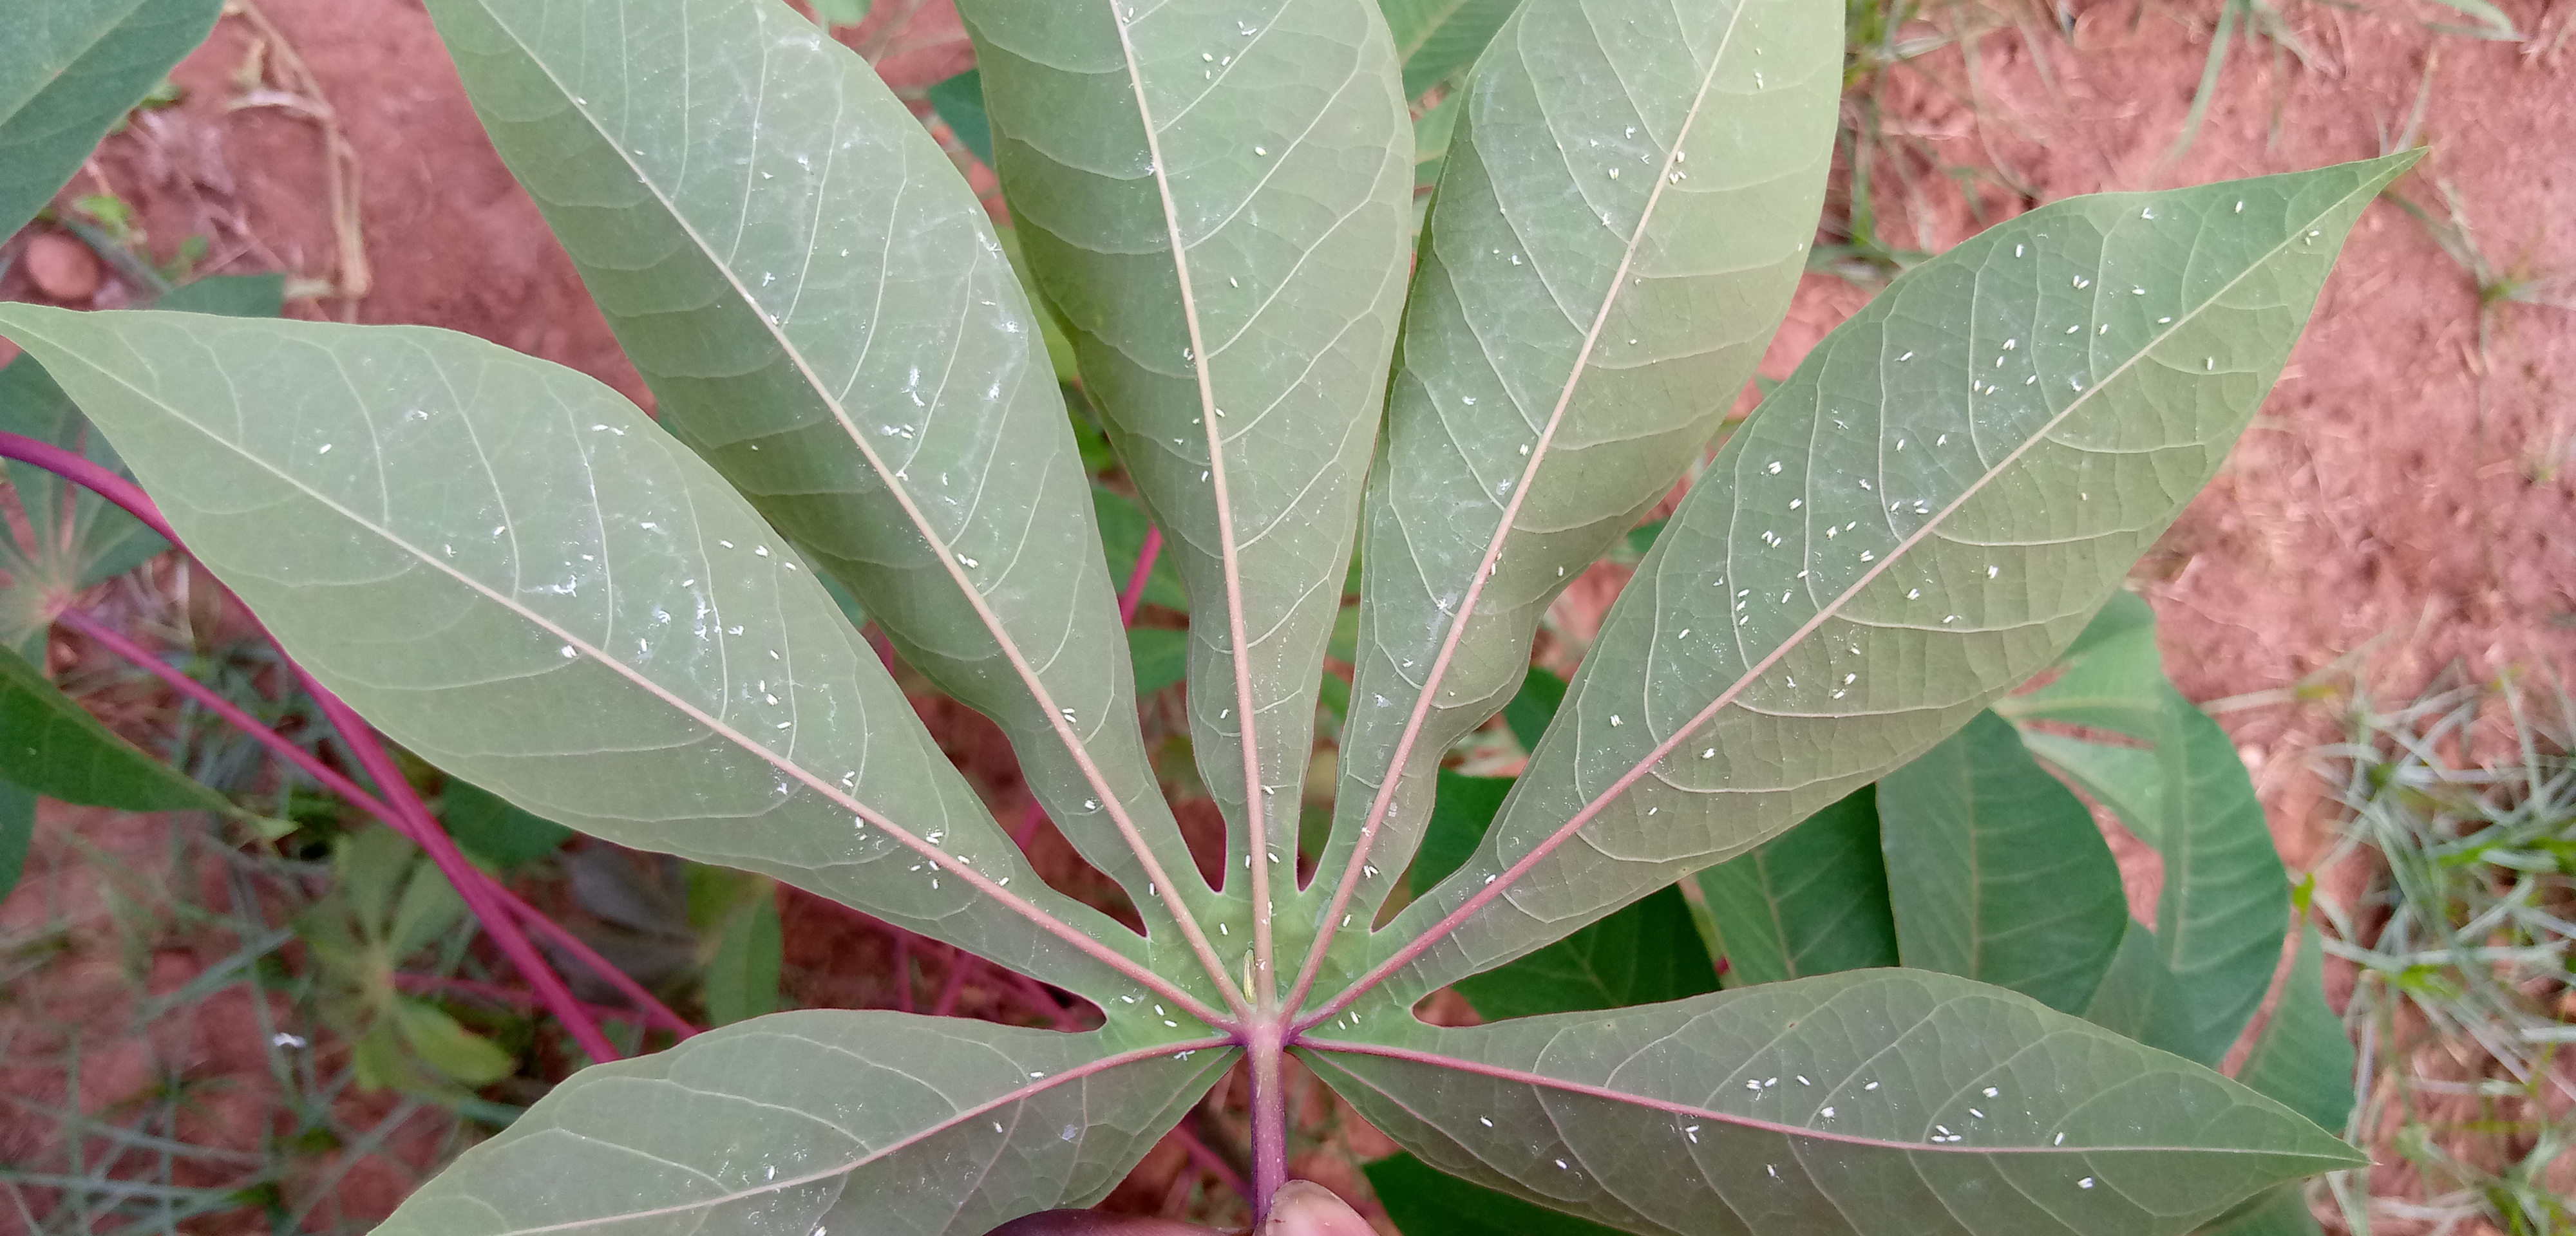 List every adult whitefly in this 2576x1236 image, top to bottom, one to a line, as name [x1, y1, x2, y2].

whitefly [1127, 5, 1135, 17]
whitefly [1121, 15, 1131, 25]
whitefly [1236, 19, 1245, 29]
whitefly [1240, 28, 1260, 37]
whitefly [1753, 46, 1765, 57]
whitefly [1201, 50, 1214, 63]
whitefly [1220, 55, 1231, 67]
whitefly [1204, 68, 1213, 81]
whitefly [1753, 70, 1763, 79]
whitefly [1756, 77, 1766, 91]
whitefly [576, 96, 589, 107]
whitefly [1623, 122, 1640, 141]
whitefly [1588, 137, 1600, 150]
whitefly [1253, 145, 1268, 158]
whitefly [633, 147, 647, 158]
whitefly [1675, 149, 1689, 166]
whitefly [1638, 153, 1653, 168]
whitefly [797, 154, 810, 167]
whitefly [1606, 165, 1625, 180]
whitefly [761, 168, 774, 182]
whitefly [1678, 170, 1690, 182]
whitefly [1667, 171, 1679, 187]
whitefly [2234, 198, 2243, 216]
whitefly [2139, 205, 2157, 221]
whitefly [1600, 211, 1613, 228]
whitefly [2307, 229, 2320, 238]
whitefly [2304, 235, 2313, 248]
whitefly [2014, 242, 2023, 259]
whitefly [838, 244, 851, 258]
whitefly [1492, 247, 1502, 257]
whitefly [1509, 253, 1524, 268]
whitefly [761, 270, 779, 288]
whitefly [2071, 274, 2078, 288]
whitefly [1229, 275, 1240, 288]
whitefly [1633, 276, 1644, 288]
whitefly [2077, 278, 2090, 290]
whitefly [2130, 285, 2146, 297]
whitefly [769, 312, 780, 326]
whitefly [2155, 314, 2172, 324]
whitefly [1005, 318, 1020, 334]
whitefly [2097, 322, 2110, 337]
whitefly [2064, 323, 2081, 335]
whitefly [1627, 336, 1640, 348]
whitefly [2001, 337, 2017, 351]
whitefly [1183, 345, 1196, 360]
whitefly [1899, 351, 1915, 362]
whitefly [1994, 354, 2005, 369]
whitefly [2204, 354, 2215, 371]
whitefly [909, 366, 921, 386]
whitefly [2024, 373, 2037, 386]
whitefly [2068, 377, 2085, 393]
whitefly [1973, 379, 1982, 393]
whitefly [988, 382, 1001, 400]
whitefly [1984, 384, 1998, 398]
whitefly [912, 390, 926, 407]
whitefly [1459, 393, 1477, 407]
whitefly [1214, 405, 1225, 417]
whitefly [416, 407, 430, 421]
whitefly [1191, 415, 1200, 426]
whitefly [591, 420, 609, 433]
whitefly [902, 422, 916, 432]
whitefly [882, 423, 900, 437]
whitefly [613, 425, 626, 437]
whitefly [900, 431, 913, 440]
whitefly [1935, 433, 1947, 447]
whitefly [1172, 436, 1185, 445]
whitefly [1894, 437, 1905, 452]
whitefly [1518, 440, 1531, 457]
whitefly [317, 441, 334, 456]
whitefly [750, 443, 761, 451]
whitefly [1766, 460, 1783, 476]
whitefly [895, 468, 909, 482]
whitefly [1200, 470, 1210, 483]
whitefly [941, 471, 949, 486]
whitefly [1499, 477, 1510, 493]
whitefly [1858, 477, 1873, 491]
whitefly [2078, 491, 2090, 502]
whitefly [1788, 496, 1804, 511]
whitefly [1913, 498, 1926, 507]
whitefly [1889, 500, 1902, 513]
whitefly [1915, 506, 1931, 516]
whitefly [1844, 519, 1857, 532]
whitefly [641, 520, 659, 532]
whitefly [492, 524, 507, 538]
whitefly [1759, 529, 1774, 539]
whitefly [1771, 536, 1782, 550]
whitefly [718, 538, 734, 550]
whitefly [444, 541, 459, 557]
whitefly [754, 543, 770, 557]
whitefly [1859, 547, 1875, 562]
whitefly [956, 551, 967, 565]
whitefly [582, 552, 596, 563]
whitefly [967, 557, 979, 569]
whitefly [783, 560, 797, 572]
whitefly [1490, 562, 1498, 577]
whitefly [1985, 563, 2000, 582]
whitefly [1556, 564, 1566, 578]
whitefly [1796, 568, 1808, 579]
whitefly [551, 574, 578, 599]
whitefly [682, 578, 696, 588]
whitefly [1905, 586, 1921, 600]
whitefly [1735, 586, 1750, 599]
whitefly [1780, 588, 1795, 604]
whitefly [1434, 596, 1449, 610]
whitefly [695, 599, 711, 621]
whitefly [1736, 599, 1747, 612]
whitefly [658, 608, 672, 626]
whitefly [1942, 613, 1956, 625]
whitefly [1738, 614, 1751, 628]
whitefly [712, 623, 725, 635]
whitefly [728, 623, 745, 637]
whitefly [694, 624, 712, 642]
whitefly [1676, 626, 1691, 640]
whitefly [639, 637, 651, 655]
whitefly [558, 643, 580, 660]
whitefly [1849, 645, 1863, 657]
whitefly [769, 648, 781, 661]
whitefly [1401, 656, 1415, 669]
whitefly [1842, 670, 1858, 686]
whitefly [1783, 672, 1798, 692]
whitefly [758, 678, 768, 695]
whitefly [1447, 689, 1457, 698]
whitefly [1834, 689, 1846, 701]
whitefly [766, 693, 780, 708]
whitefly [1060, 706, 1077, 713]
whitefly [1219, 707, 1232, 720]
whitefly [1063, 713, 1077, 725]
whitefly [1607, 713, 1624, 729]
whitefly [775, 720, 793, 729]
whitefly [1700, 745, 1719, 760]
whitefly [844, 769, 856, 780]
whitefly [842, 778, 856, 789]
whitefly [775, 781, 789, 796]
whitefly [1262, 782, 1275, 796]
whitefly [1083, 798, 1099, 812]
whitefly [1645, 805, 1659, 816]
whitefly [855, 814, 866, 830]
whitefly [929, 828, 944, 838]
whitefly [858, 833, 869, 843]
whitefly [925, 836, 940, 845]
whitefly [1267, 851, 1282, 865]
whitefly [1243, 852, 1252, 868]
whitefly [956, 853, 971, 865]
whitefly [927, 858, 941, 872]
whitefly [908, 862, 924, 872]
whitefly [1363, 863, 1371, 880]
whitefly [1368, 864, 1380, 876]
whitefly [1484, 873, 1497, 886]
whitefly [998, 876, 1011, 887]
whitefly [932, 877, 941, 890]
whitefly [1148, 880, 1156, 898]
whitefly [1341, 913, 1354, 926]
whitefly [1218, 921, 1229, 937]
whitefly [1120, 993, 1136, 1005]
whitefly [1153, 1002, 1166, 1016]
whitefly [1349, 1009, 1361, 1025]
whitefly [1162, 1018, 1179, 1029]
whitefly [1337, 1018, 1348, 1031]
whitefly [1028, 1069, 1046, 1080]
whitefly [1797, 1072, 1812, 1087]
whitefly [1763, 1074, 1779, 1089]
whitefly [1745, 1076, 1763, 1092]
whitefly [1862, 1079, 1880, 1091]
whitefly [1982, 1085, 1999, 1098]
whitefly [1818, 1104, 1837, 1119]
whitefly [1967, 1105, 1986, 1119]
whitefly [1479, 1115, 1495, 1129]
whitefly [993, 1120, 1005, 1135]
whitefly [1934, 1122, 1951, 1136]
whitefly [1683, 1123, 1701, 1133]
whitefly [2053, 1129, 2064, 1147]
whitefly [1687, 1132, 1699, 1145]
whitefly [1928, 1134, 1947, 1143]
whitefly [1946, 1134, 1962, 1142]
whitefly [1554, 1158, 1569, 1170]
whitefly [1764, 1162, 1779, 1179]
whitefly [766, 1164, 778, 1181]
whitefly [2077, 1174, 2096, 1192]
whitefly [813, 1223, 829, 1236]